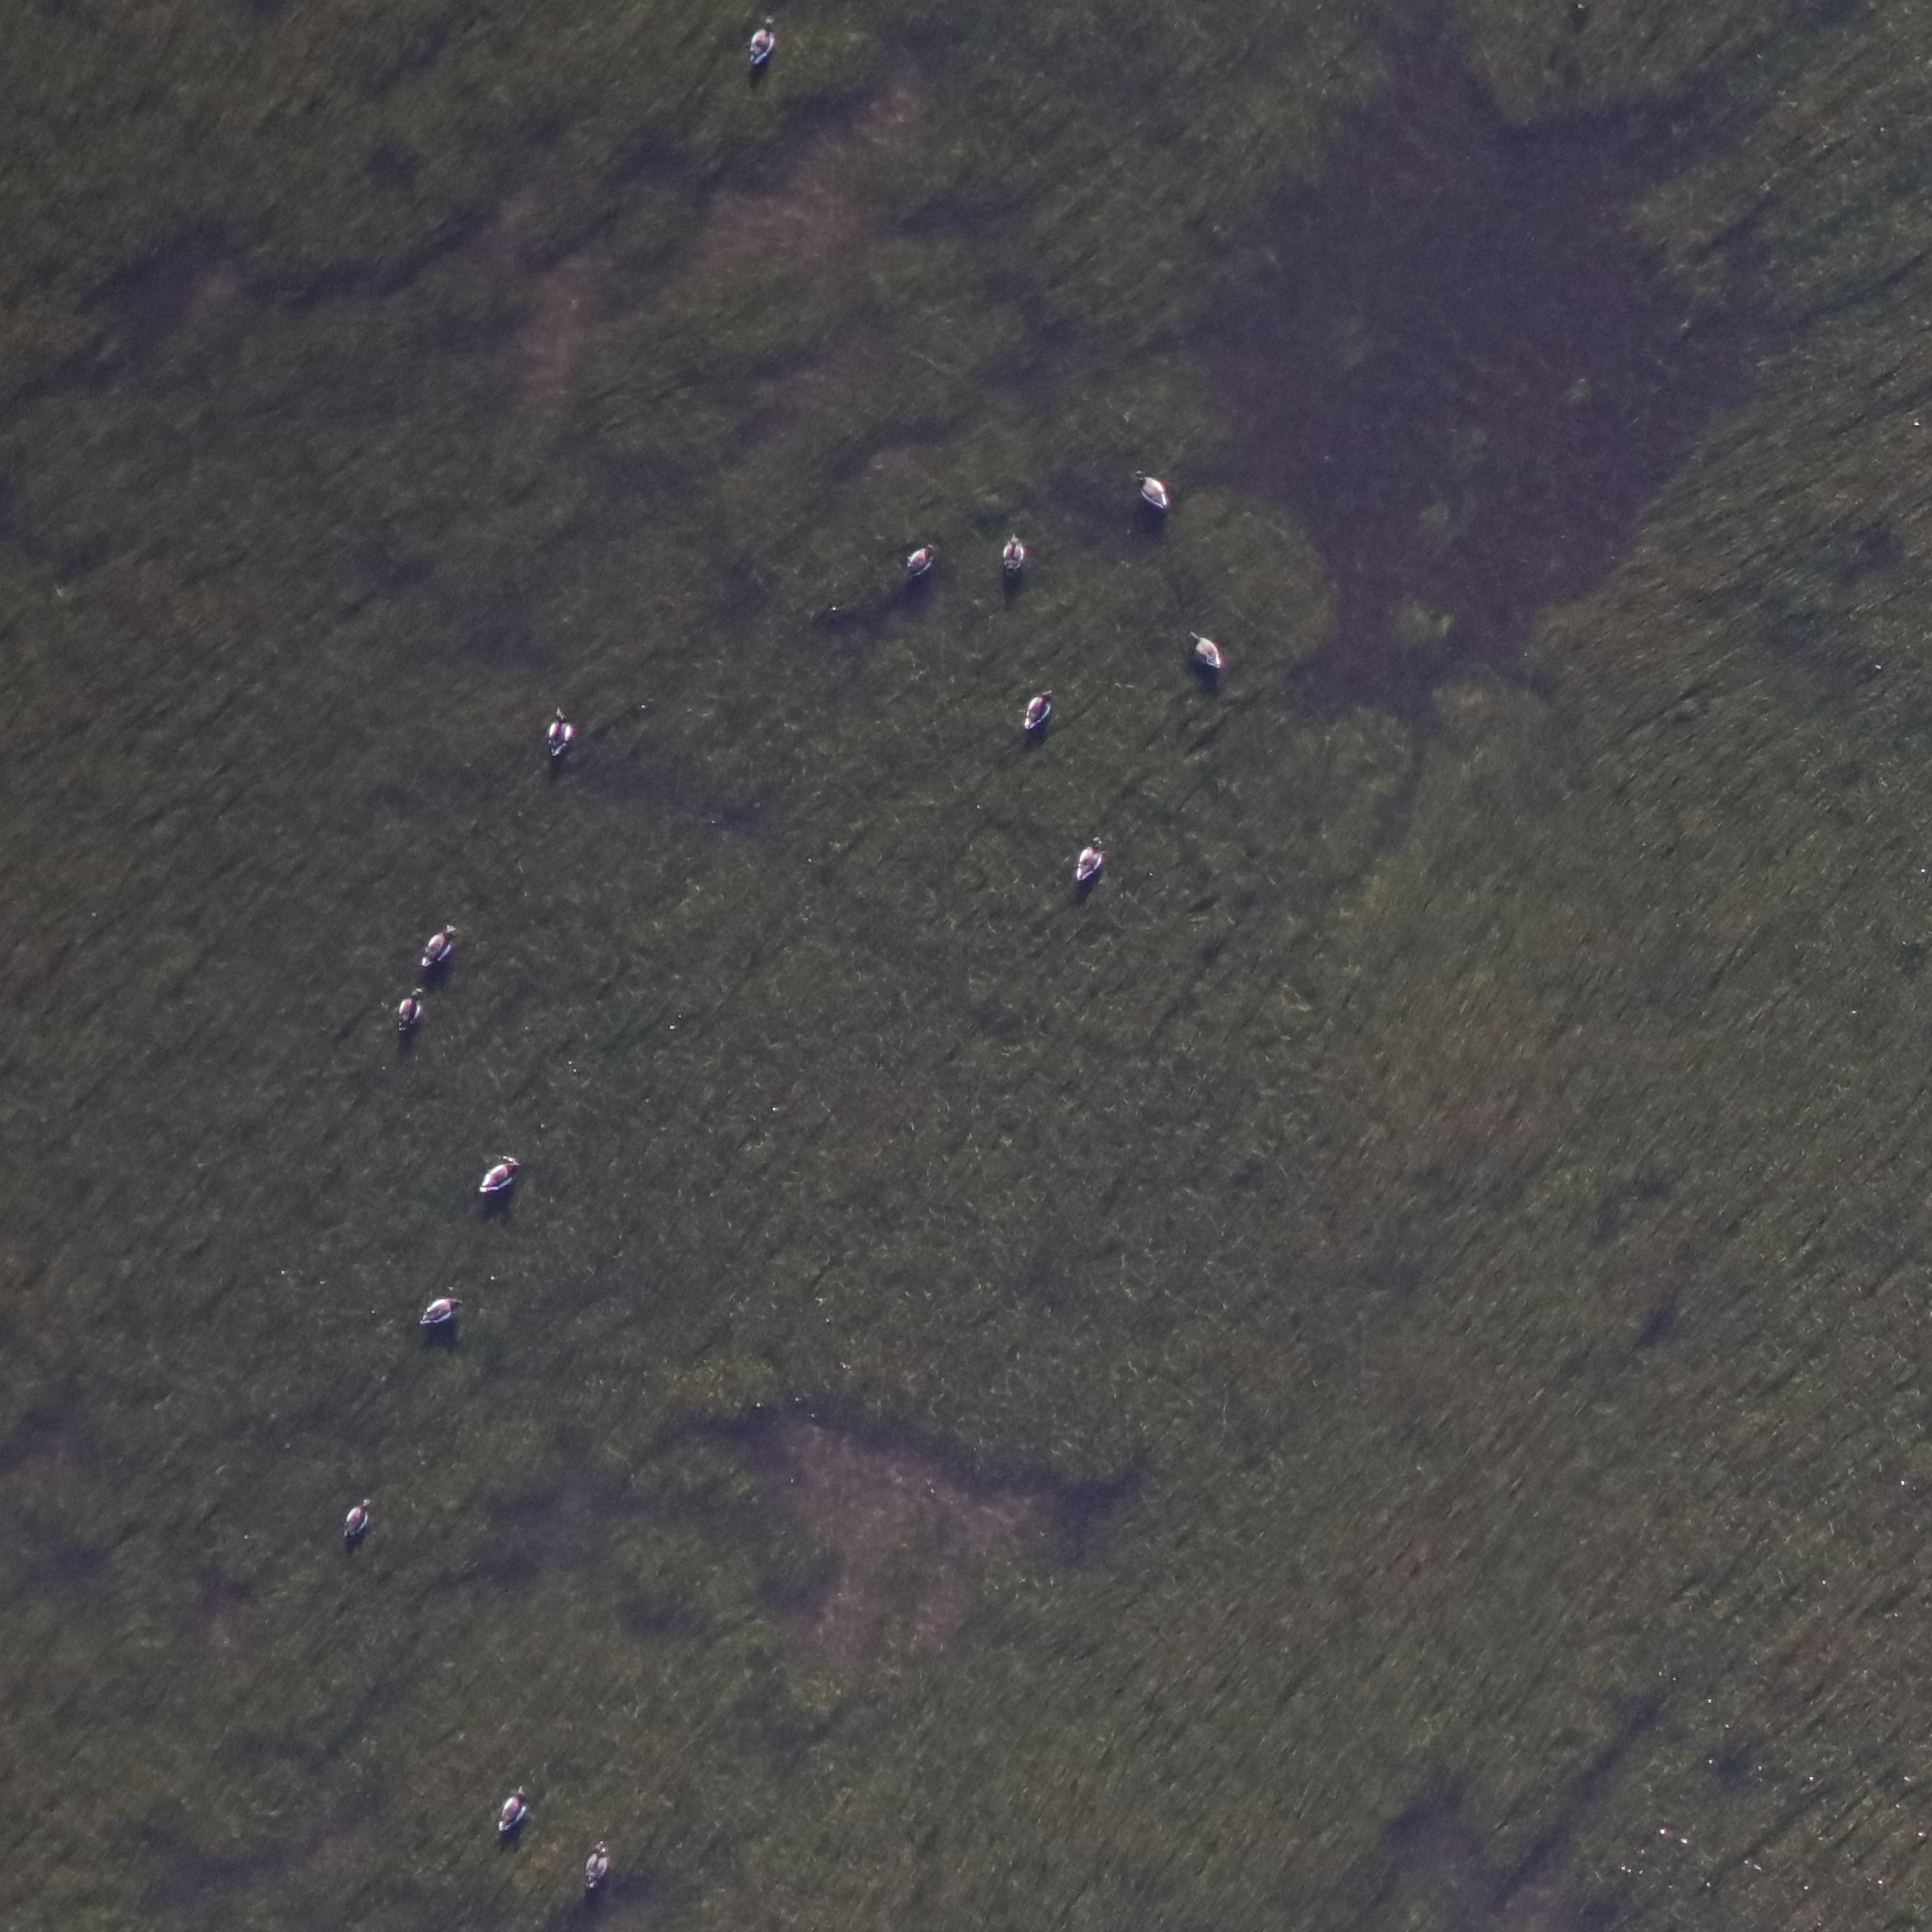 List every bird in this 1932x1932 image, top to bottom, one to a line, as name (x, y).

brant (764, 43)
brant (1154, 492)
brant (1015, 554)
brant (921, 561)
brant (1208, 652)
brant (1039, 711)
brant (561, 736)
brant (1090, 862)
brant (438, 948)
brant (413, 1009)
brant (500, 1176)
brant (442, 1311)
brant (358, 1521)
brant (514, 1811)
brant (596, 1868)